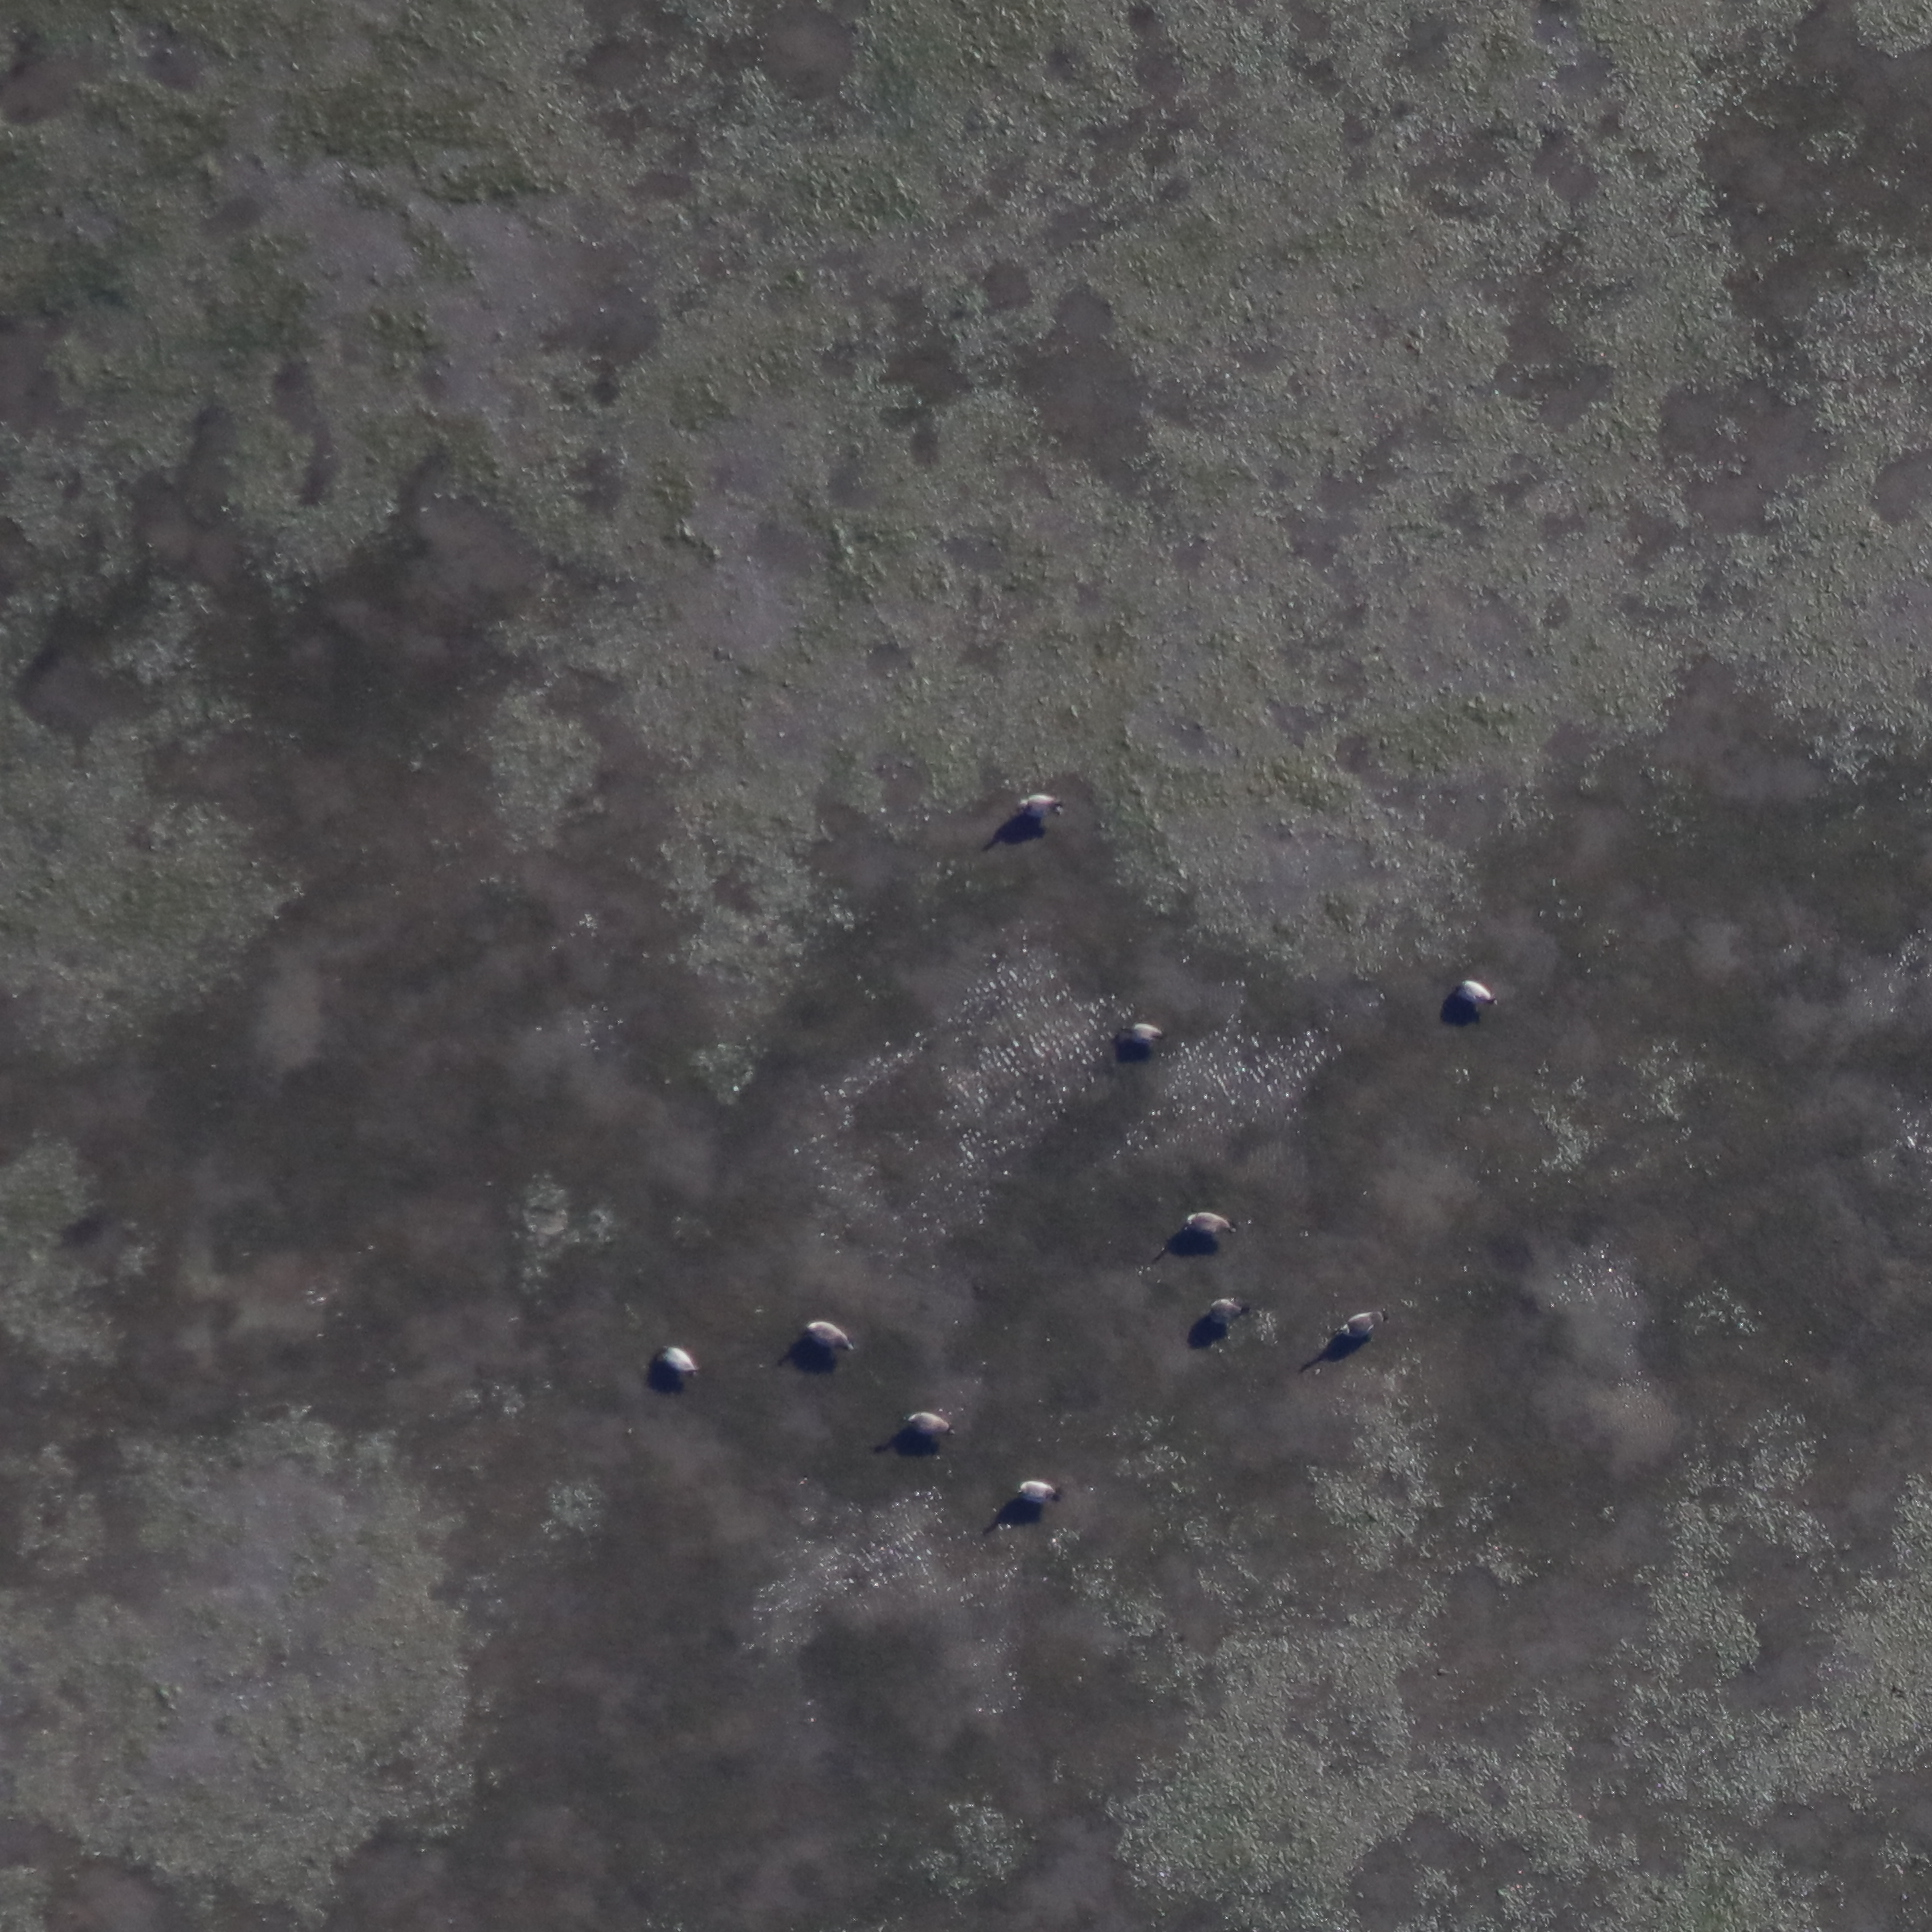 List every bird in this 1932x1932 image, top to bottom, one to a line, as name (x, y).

Canada goose (1040, 806)
Canada goose (1476, 991)
Canada goose (1140, 1035)
Canada goose (1211, 1223)
Canada goose (1223, 1312)
Canada goose (1360, 1323)
Canada goose (830, 1336)
Canada goose (674, 1357)
Canada goose (927, 1425)
Canada goose (1037, 1490)